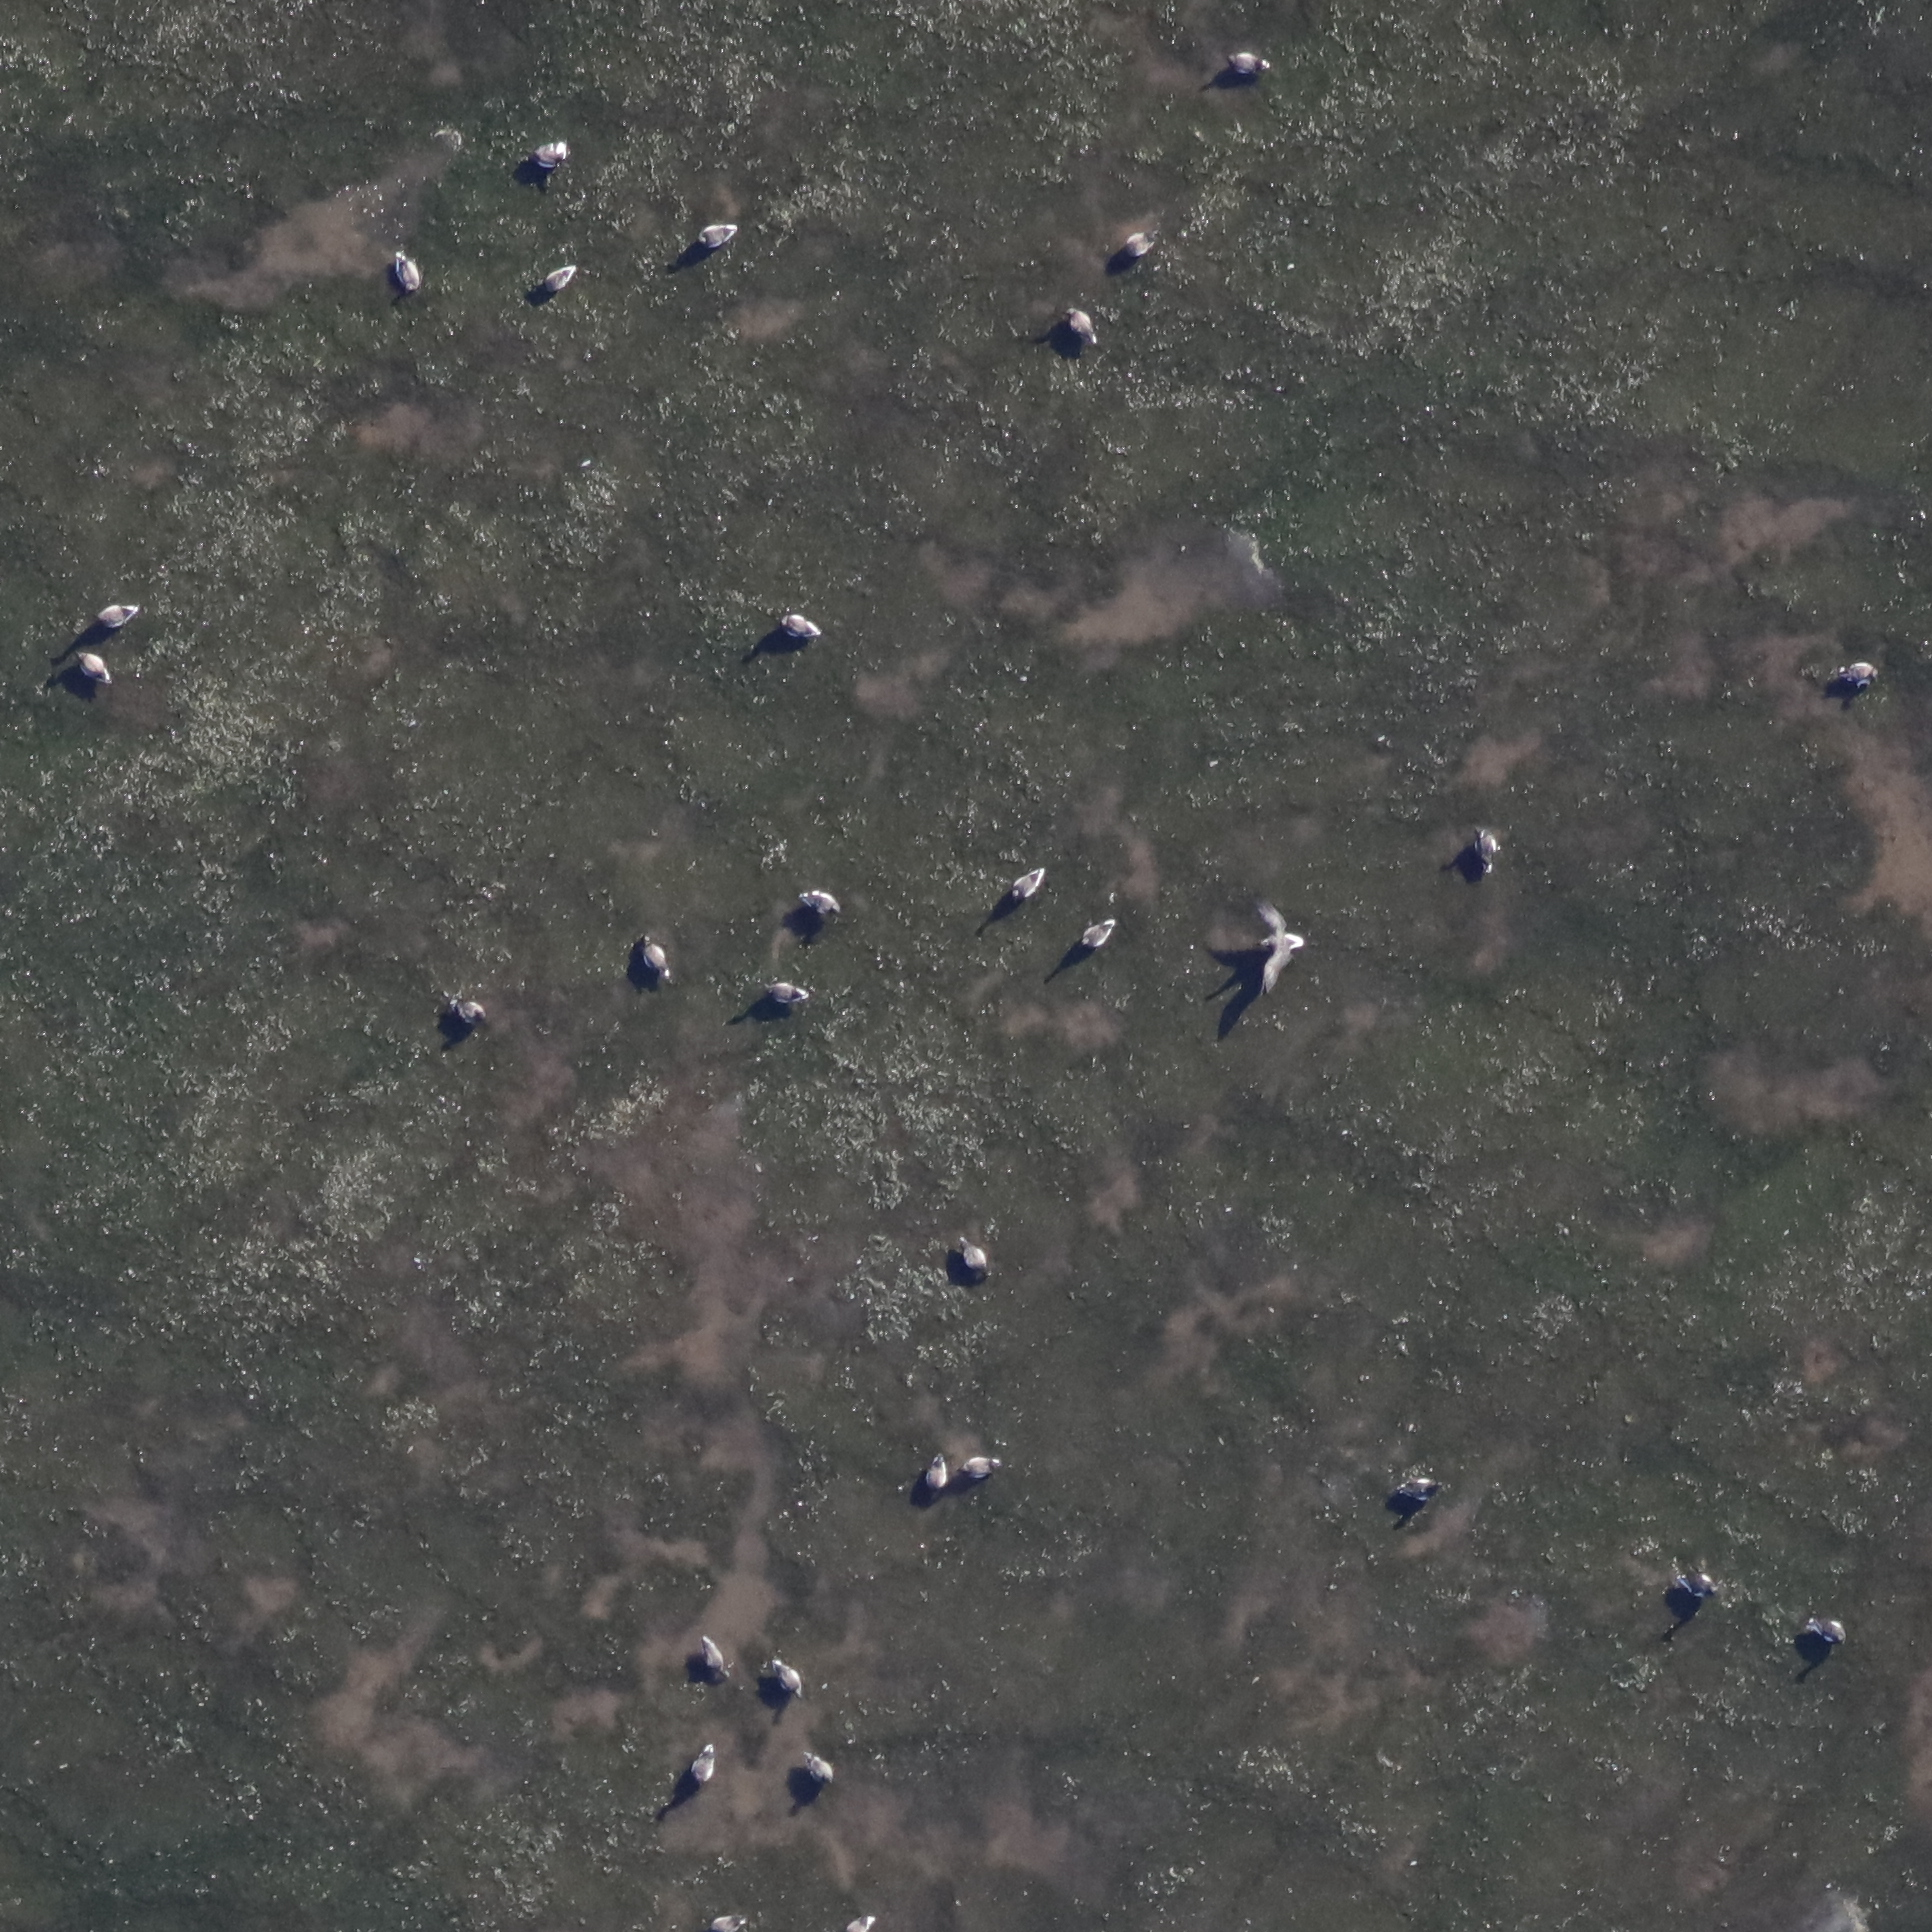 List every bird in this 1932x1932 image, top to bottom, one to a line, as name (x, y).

brant (1246, 64)
brant (550, 157)
brant (717, 237)
brant (1137, 246)
brant (407, 276)
brant (557, 278)
brant (1081, 325)
brant (115, 616)
brant (801, 628)
brant (95, 668)
brant (1860, 673)
brant (1486, 850)
brant (1025, 887)
brant (821, 903)
brant (1098, 934)
brant (1275, 938)
brant (653, 959)
brant (785, 993)
brant (469, 1009)
brant (975, 1256)
brant (979, 1466)
brant (933, 1474)
brant (1417, 1490)
brant (1696, 1584)
brant (1828, 1629)
brant (717, 1658)
brant (785, 1676)
brant (701, 1764)
brant (819, 1771)
brant (725, 1927)
brant (855, 1931)